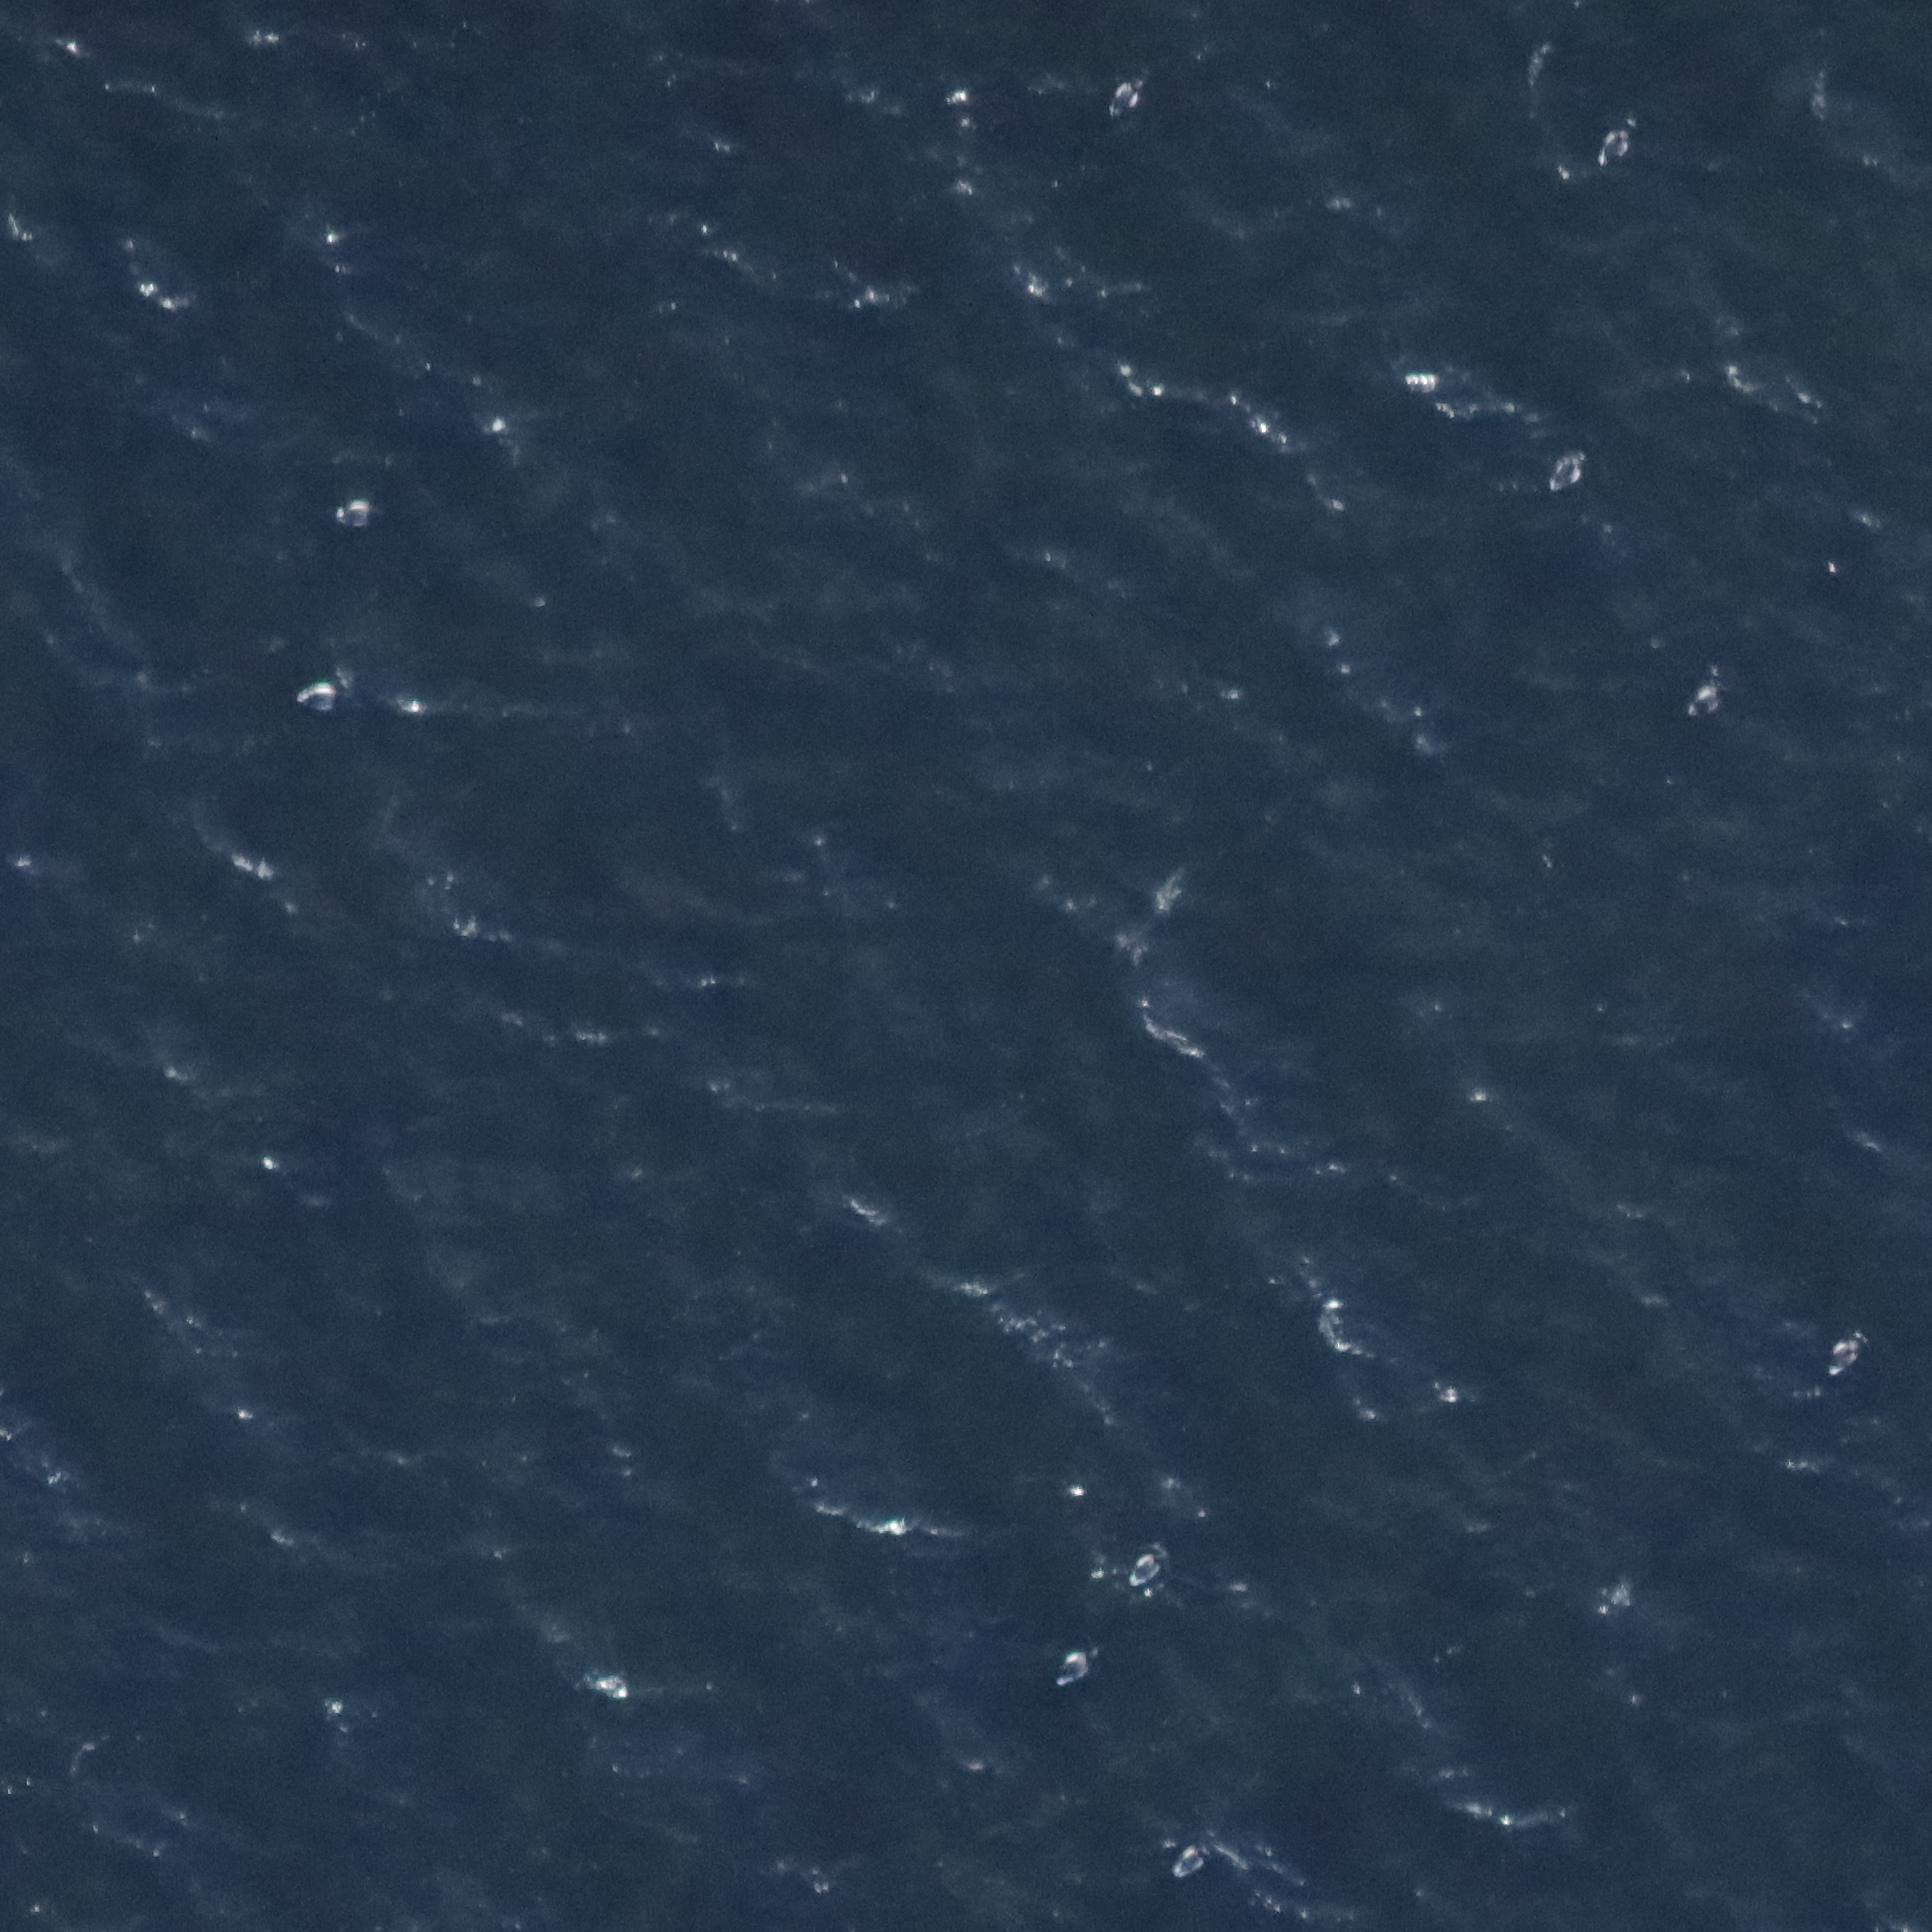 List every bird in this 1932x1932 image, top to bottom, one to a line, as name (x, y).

brant (1124, 96)
brant (1617, 144)
brant (1567, 472)
brant (355, 514)
brant (319, 698)
brant (1707, 702)
brant (1843, 1354)
brant (1142, 1569)
brant (1074, 1667)
brant (1191, 1864)